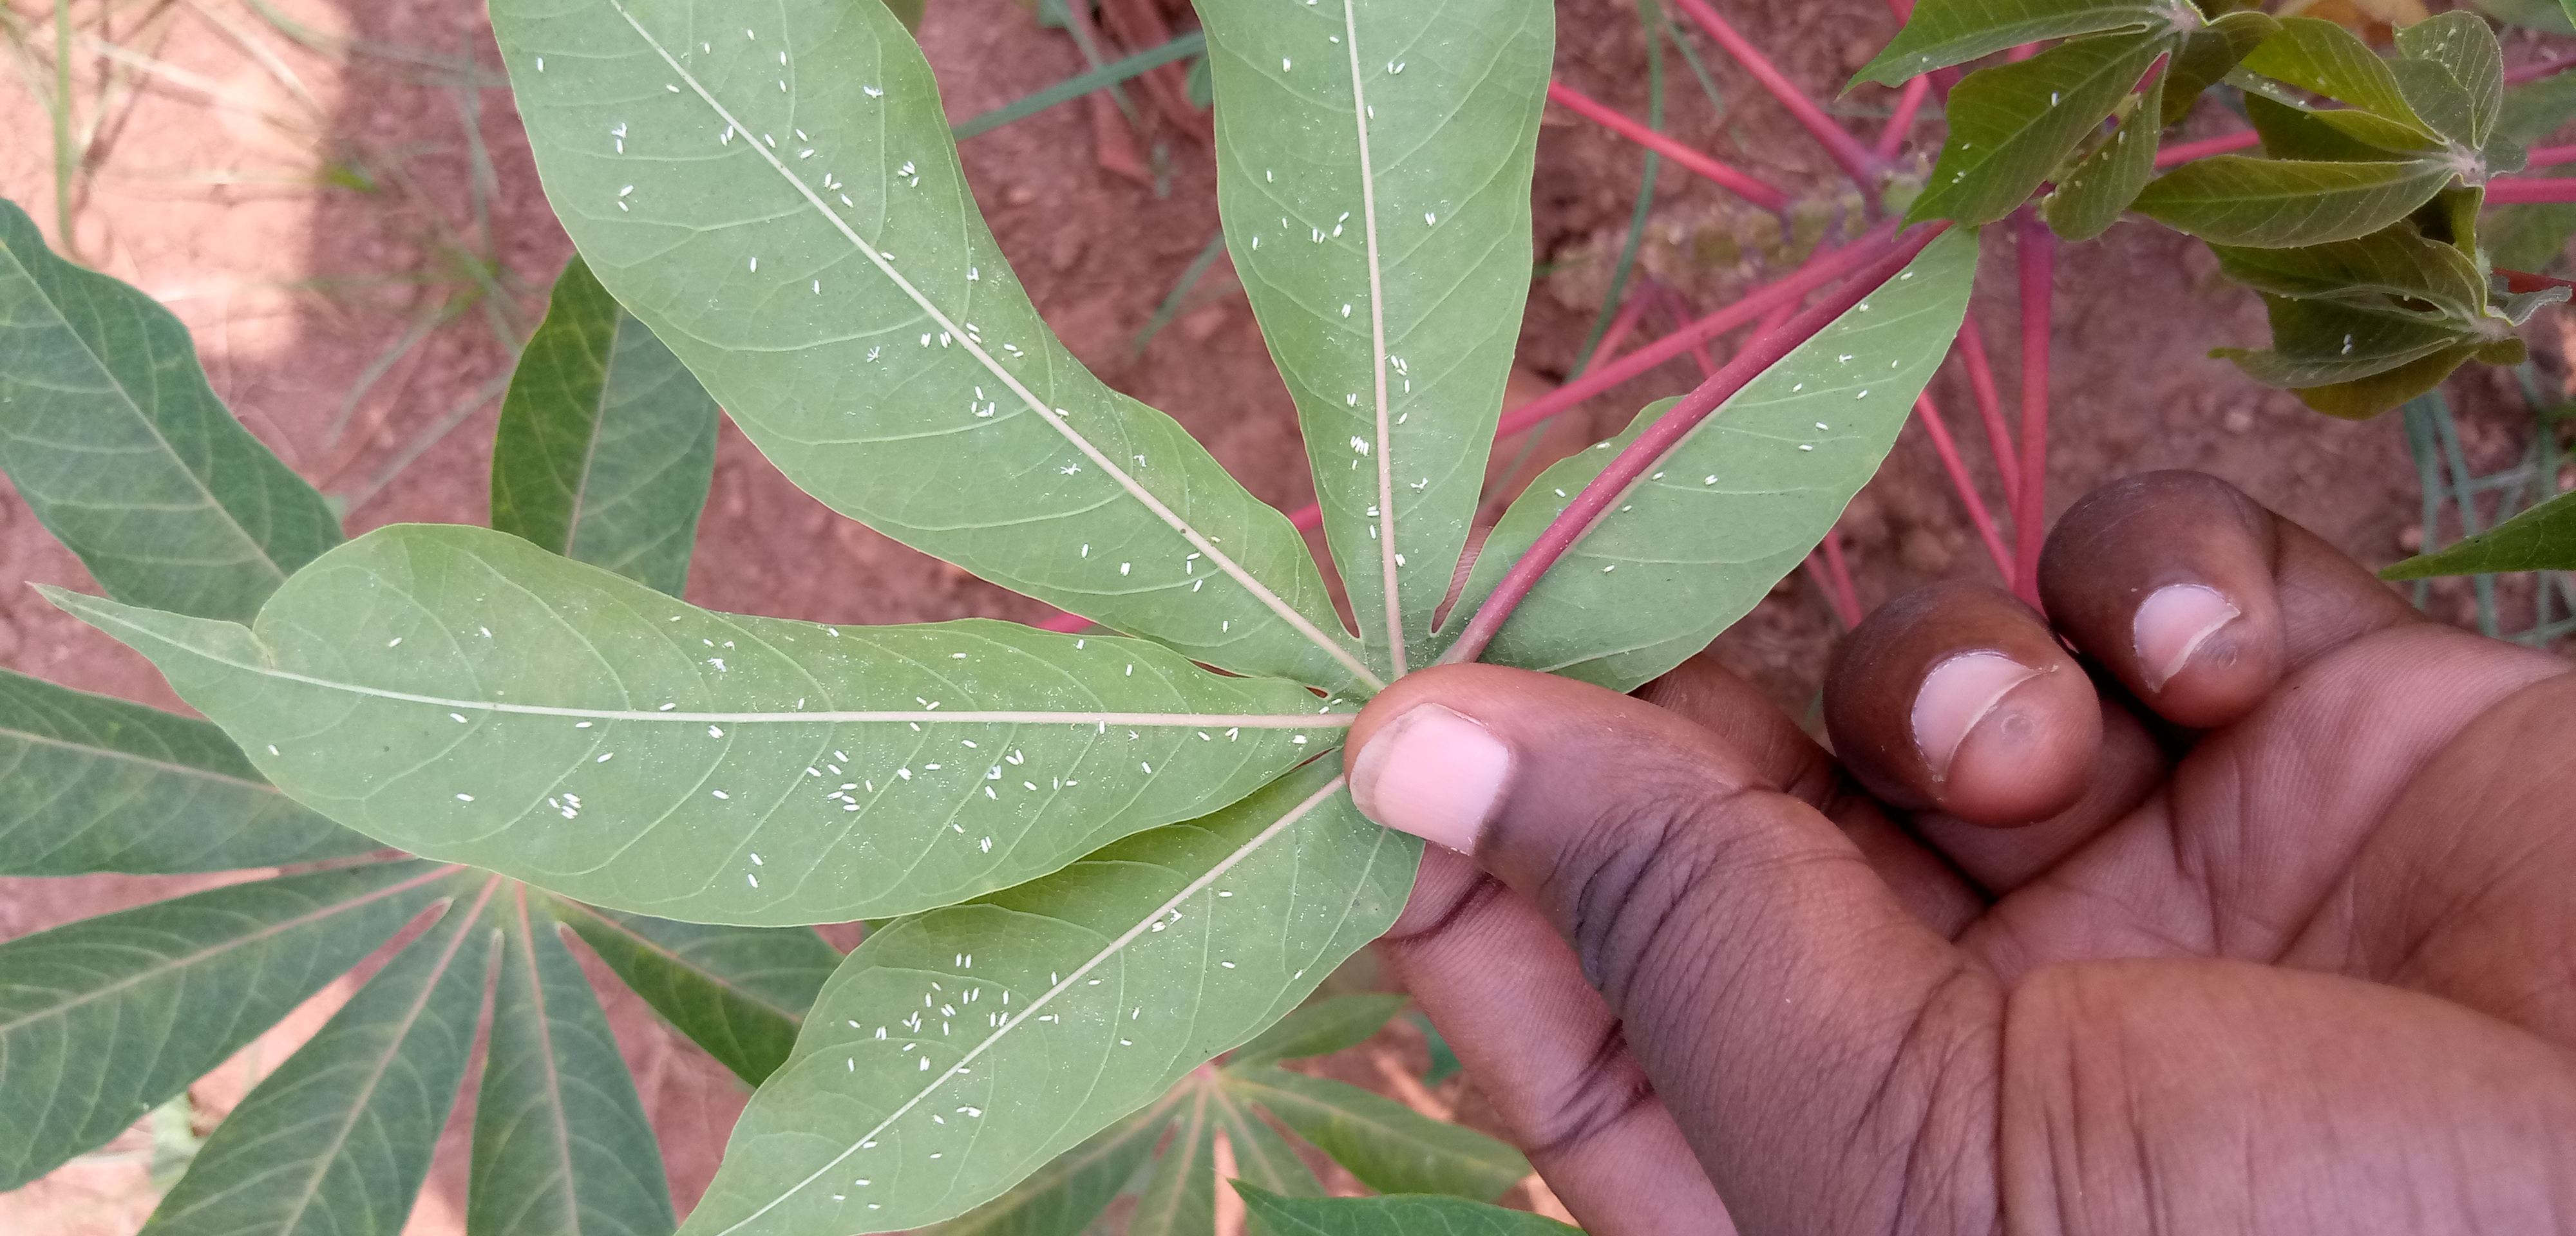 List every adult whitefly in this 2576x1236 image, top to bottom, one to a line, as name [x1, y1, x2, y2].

whitefly [1305, 1, 1320, 8]
whitefly [744, 25, 758, 43]
whitefly [1325, 33, 1345, 50]
whitefly [701, 39, 712, 56]
whitefly [775, 48, 791, 70]
whitefly [1278, 54, 1297, 75]
whitefly [535, 57, 549, 75]
whitefly [1385, 59, 1394, 79]
whitefly [1394, 59, 1410, 80]
whitefly [777, 76, 790, 96]
whitefly [862, 81, 887, 103]
whitefly [663, 83, 683, 98]
whitefly [2049, 89, 2059, 108]
whitefly [1364, 101, 1376, 123]
whitefly [605, 120, 634, 140]
whitefly [724, 123, 734, 142]
whitefly [793, 127, 811, 145]
whitefly [2114, 128, 2128, 145]
whitefly [719, 132, 729, 148]
whitefly [762, 132, 781, 149]
whitefly [613, 136, 627, 160]
whitefly [1958, 140, 1973, 151]
whitefly [800, 147, 817, 161]
whitefly [901, 159, 918, 176]
whitefly [1955, 167, 1967, 178]
whitefly [896, 168, 911, 178]
whitefly [1262, 168, 1278, 185]
whitefly [824, 172, 834, 193]
whitefly [1949, 174, 1960, 186]
whitefly [909, 175, 922, 190]
whitefly [829, 182, 846, 193]
whitefly [617, 185, 636, 198]
whitefly [838, 193, 856, 211]
whitefly [616, 200, 630, 218]
whitefly [1336, 209, 1350, 224]
whitefly [1422, 211, 1432, 228]
whitefly [1429, 211, 1438, 226]
whitefly [1280, 216, 1292, 231]
whitefly [1331, 222, 1346, 240]
whitefly [1309, 225, 1318, 250]
whitefly [1317, 225, 1329, 246]
whitefly [1247, 234, 1262, 254]
whitefly [876, 250, 900, 262]
whitefly [746, 256, 762, 274]
whitefly [963, 265, 984, 283]
whitefly [1899, 268, 1915, 285]
whitefly [810, 278, 828, 299]
whitefly [1338, 299, 1356, 321]
whitefly [1854, 299, 1871, 317]
whitefly [964, 321, 981, 333]
whitefly [943, 330, 955, 346]
whitefly [967, 330, 983, 344]
whitefly [919, 332, 932, 351]
whitefly [937, 332, 949, 351]
whitefly [999, 342, 1019, 354]
whitefly [864, 344, 882, 364]
whitefly [1012, 349, 1025, 360]
whitefly [1835, 350, 1857, 367]
whitefly [1387, 351, 1400, 371]
whitefly [1399, 355, 1410, 373]
whitefly [1889, 356, 1900, 373]
whitefly [1399, 377, 1417, 395]
whitefly [1790, 380, 1808, 397]
whitefly [971, 383, 987, 401]
whitefly [1854, 388, 1872, 400]
whitefly [1350, 389, 1363, 411]
whitefly [1342, 390, 1350, 409]
whitefly [969, 400, 978, 417]
whitefly [987, 400, 997, 420]
whitefly [1054, 404, 1074, 418]
whitefly [974, 406, 990, 421]
whitefly [1394, 409, 1412, 426]
whitefly [1814, 420, 1831, 433]
whitefly [1349, 433, 1361, 454]
whitefly [1361, 439, 1369, 454]
whitefly [1595, 439, 1612, 453]
whitefly [1795, 440, 1815, 456]
whitefly [1130, 451, 1151, 471]
whitefly [1351, 458, 1362, 472]
whitefly [1056, 459, 1084, 478]
whitefly [1649, 469, 1667, 485]
whitefly [1406, 473, 1436, 494]
whitefly [1697, 473, 1719, 485]
whitefly [1553, 486, 1568, 498]
whitefly [1364, 503, 1379, 512]
whitefly [1620, 503, 1634, 517]
whitefly [1363, 510, 1381, 518]
whitefly [1367, 522, 1379, 541]
whitefly [1207, 531, 1227, 548]
whitefly [1078, 539, 1092, 561]
whitefly [1393, 550, 1408, 570]
whitefly [1184, 551, 1201, 561]
whitefly [1184, 559, 1194, 576]
whitefly [1119, 561, 1124, 579]
whitefly [1124, 561, 1133, 577]
whitefly [1601, 561, 1615, 577]
whitefly [1191, 577, 1205, 596]
whitefly [667, 610, 684, 627]
whitefly [1219, 619, 1231, 634]
whitefly [475, 621, 495, 641]
whitefly [826, 625, 843, 639]
whitefly [701, 634, 717, 652]
whitefly [1073, 635, 1089, 653]
whitefly [387, 635, 406, 649]
whitefly [721, 637, 741, 653]
whitefly [949, 650, 969, 662]
whitefly [705, 655, 729, 673]
whitefly [1122, 662, 1137, 680]
whitefly [912, 694, 927, 707]
whitefly [794, 695, 806, 711]
whitefly [1327, 695, 1345, 709]
whitefly [658, 698, 676, 713]
whitefly [926, 700, 942, 713]
whitefly [1317, 704, 1329, 717]
whitefly [446, 711, 469, 726]
whitefly [1097, 715, 1110, 739]
whitefly [574, 718, 594, 731]
whitefly [907, 720, 923, 734]
whitefly [710, 724, 725, 738]
whitefly [1223, 727, 1240, 738]
whitefly [706, 727, 721, 742]
whitefly [1124, 727, 1144, 747]
whitefly [1195, 728, 1212, 745]
whitefly [1232, 729, 1240, 743]
whitefly [1287, 733, 1309, 747]
whitefly [960, 736, 982, 753]
whitefly [264, 741, 285, 758]
whitefly [1014, 745, 1026, 766]
whitefly [831, 748, 850, 764]
whitefly [596, 749, 615, 764]
whitefly [1001, 754, 1019, 767]
whitefly [1139, 758, 1159, 778]
whitefly [826, 761, 844, 776]
whitefly [922, 761, 947, 773]
whitefly [983, 763, 1005, 782]
whitefly [804, 764, 823, 780]
whitefly [893, 765, 917, 783]
whitefly [862, 775, 877, 797]
whitefly [1050, 776, 1060, 792]
whitefly [1021, 778, 1039, 795]
whitefly [1063, 778, 1080, 789]
whitefly [838, 781, 858, 791]
whitefly [984, 784, 999, 801]
whitefly [710, 786, 731, 801]
whitefly [454, 789, 475, 806]
whitefly [827, 790, 846, 801]
whitefly [562, 792, 581, 803]
whitefly [840, 794, 857, 805]
whitefly [545, 795, 560, 810]
whitefly [568, 800, 582, 808]
whitefly [842, 803, 862, 812]
whitefly [562, 805, 580, 816]
whitefly [561, 809, 574, 821]
whitefly [951, 822, 965, 836]
whitefly [984, 835, 994, 848]
whitefly [980, 838, 989, 854]
whitefly [748, 848, 764, 867]
whitefly [746, 871, 761, 891]
whitefly [1217, 888, 1232, 900]
whitefly [1168, 905, 1184, 926]
whitefly [1151, 919, 1169, 935]
whitefly [952, 949, 962, 969]
whitefly [963, 949, 975, 971]
whitefly [1220, 958, 1238, 973]
whitefly [1289, 968, 1307, 983]
whitefly [1047, 969, 1061, 987]
whitefly [1086, 975, 1102, 988]
whitefly [928, 979, 944, 991]
whitefly [971, 984, 981, 1004]
whitefly [960, 987, 971, 1006]
whitefly [1000, 988, 1012, 1006]
whitefly [923, 990, 934, 1013]
whitefly [943, 1002, 958, 1016]
whitefly [1128, 1004, 1145, 1024]
whitefly [938, 1006, 951, 1019]
whitefly [911, 1008, 918, 1026]
whitefly [987, 1009, 999, 1028]
whitefly [998, 1010, 1011, 1028]
whitefly [1052, 1010, 1063, 1026]
whitefly [1036, 1013, 1054, 1024]
whitefly [899, 1016, 913, 1027]
whitefly [914, 1016, 924, 1032]
whitefly [846, 1017, 861, 1029]
whitefly [940, 1018, 954, 1038]
whitefly [874, 1023, 880, 1042]
whitefly [880, 1023, 890, 1041]
whitefly [1119, 1034, 1134, 1051]
whitefly [899, 1040, 922, 1054]
whitefly [846, 1054, 857, 1076]
whitefly [918, 1054, 926, 1074]
whitefly [924, 1056, 931, 1072]
whitefly [952, 1064, 974, 1079]
whitefly [931, 1111, 947, 1127]
whitefly [860, 1138, 879, 1150]
whitefly [926, 1150, 946, 1163]
whitefly [853, 1177, 871, 1188]
whitefly [830, 1191, 848, 1204]
whitefly [865, 1201, 882, 1212]